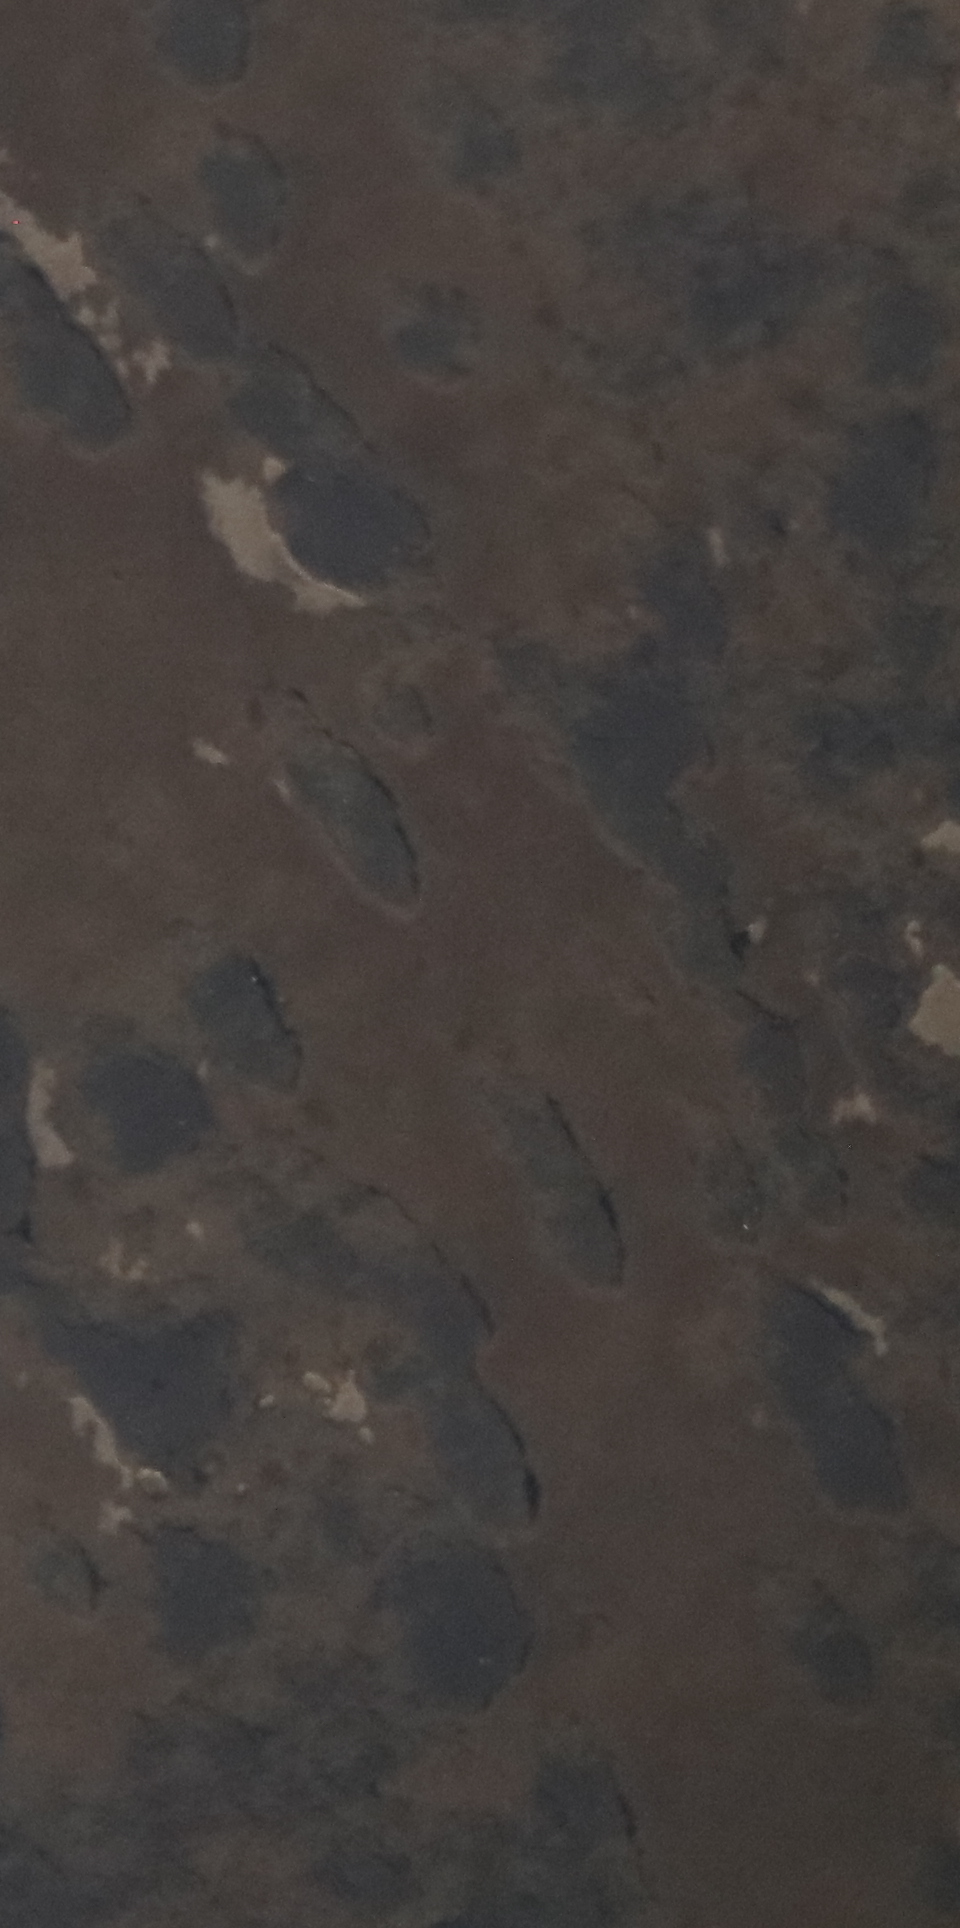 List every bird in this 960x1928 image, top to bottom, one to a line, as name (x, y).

None